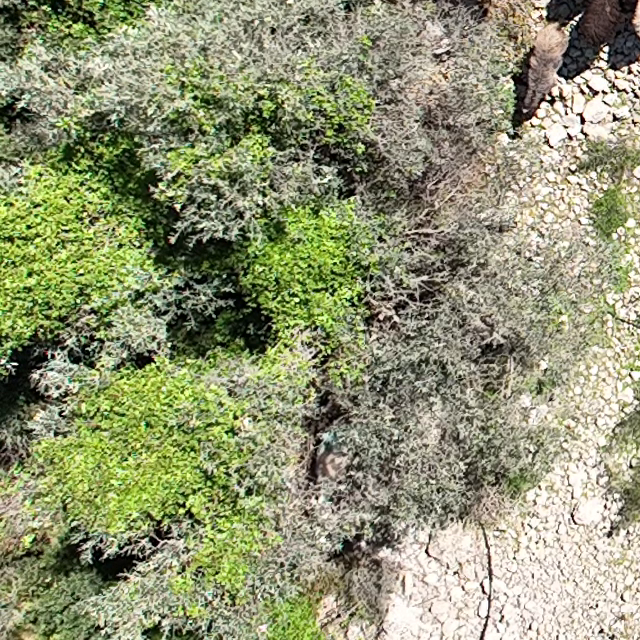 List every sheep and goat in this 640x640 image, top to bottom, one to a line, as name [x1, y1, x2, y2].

sheep [579, 0, 618, 45]
sheep [616, 0, 639, 11]
sheep [631, 0, 639, 39]
sheep [520, 22, 570, 111]